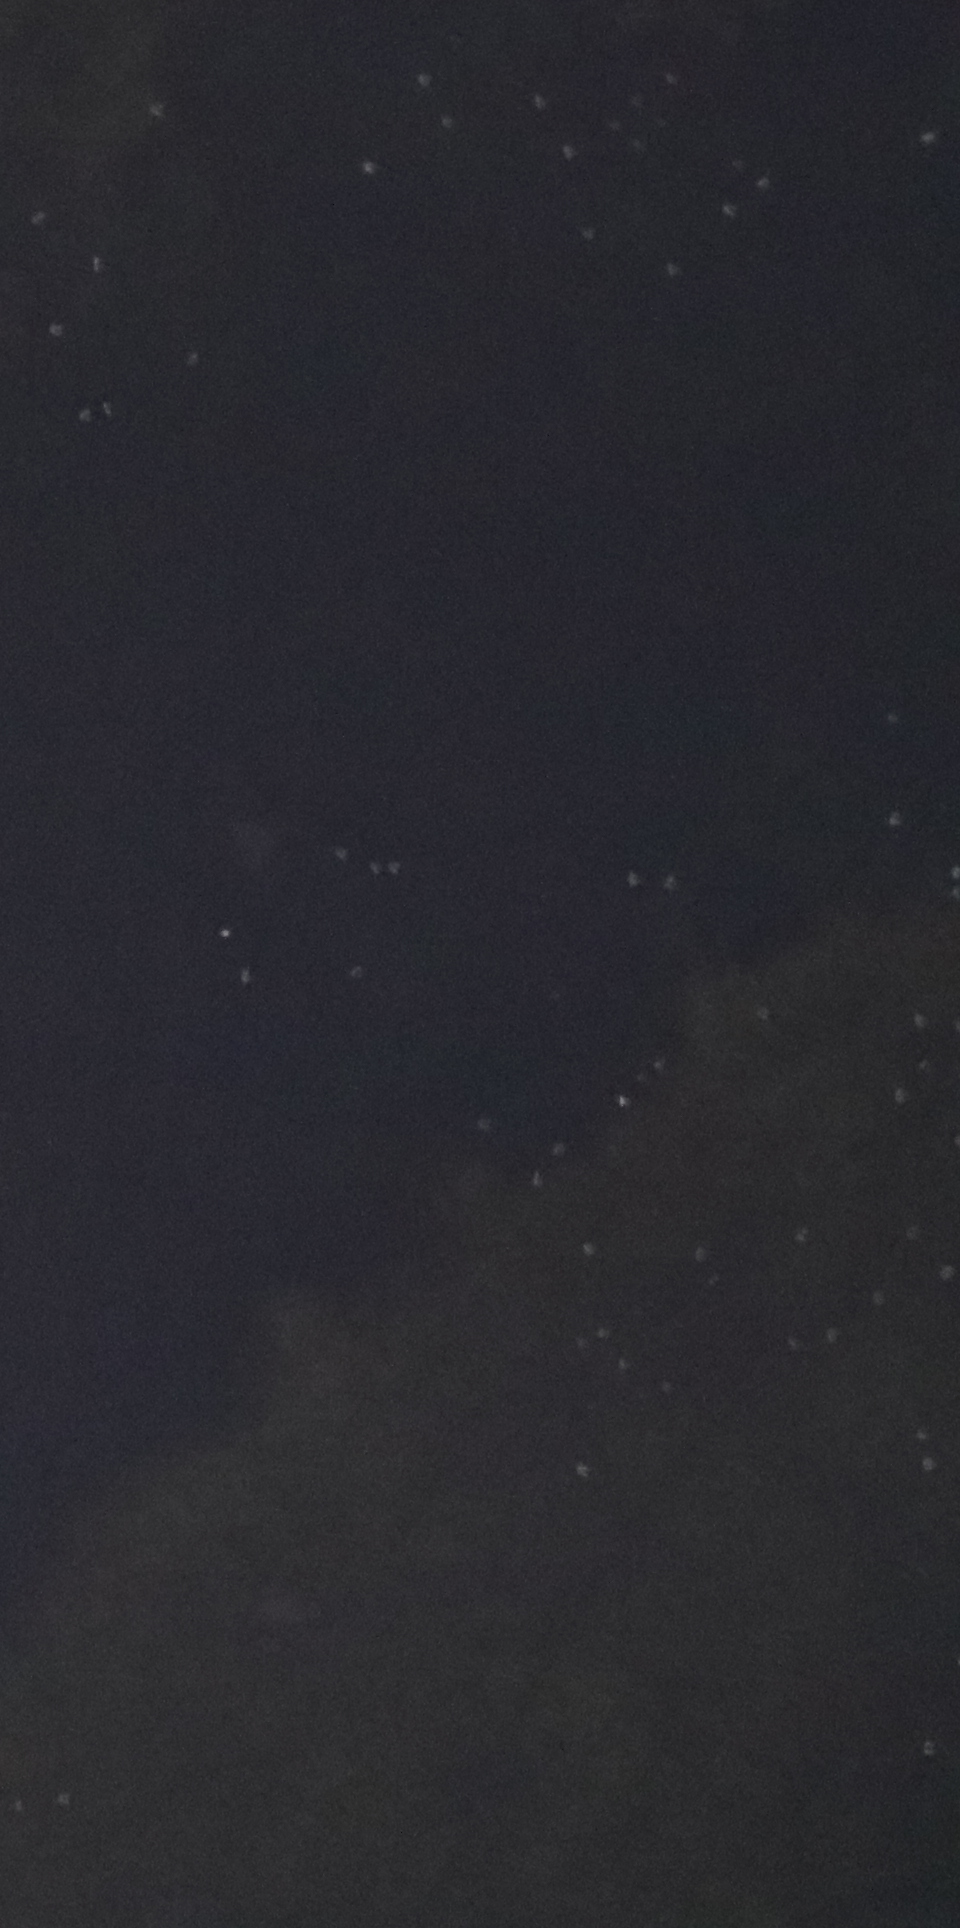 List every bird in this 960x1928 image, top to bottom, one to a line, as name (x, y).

brant (668, 78)
brant (431, 86)
brant (541, 101)
brant (629, 101)
brant (154, 110)
brant (609, 119)
brant (649, 119)
brant (450, 127)
brant (934, 136)
brant (637, 145)
brant (576, 155)
brant (740, 167)
brant (380, 172)
brant (759, 193)
brant (726, 216)
brant (38, 221)
brant (587, 230)
brant (675, 263)
brant (93, 265)
brant (59, 315)
brant (204, 363)
brant (116, 399)
brant (86, 407)
brant (895, 724)
brant (896, 820)
brant (347, 854)
brant (378, 864)
brant (393, 871)
brant (636, 882)
brant (674, 894)
brant (227, 926)
brant (243, 972)
brant (355, 978)
brant (765, 1016)
brant (926, 1016)
brant (928, 1060)
brant (658, 1061)
brant (643, 1073)
brant (904, 1084)
brant (620, 1096)
brant (489, 1121)
brant (557, 1152)
brant (543, 1178)
brant (910, 1237)
brant (810, 1243)
brant (699, 1254)
brant (593, 1255)
brant (945, 1274)
brant (721, 1289)
brant (884, 1301)
brant (609, 1331)
brant (843, 1333)
brant (577, 1343)
brant (802, 1348)
brant (623, 1363)
brant (663, 1391)
brant (920, 1432)
brant (585, 1458)
brant (930, 1464)
brant (938, 1754)
brant (64, 1801)
brant (15, 1808)
brant (955, 1915)